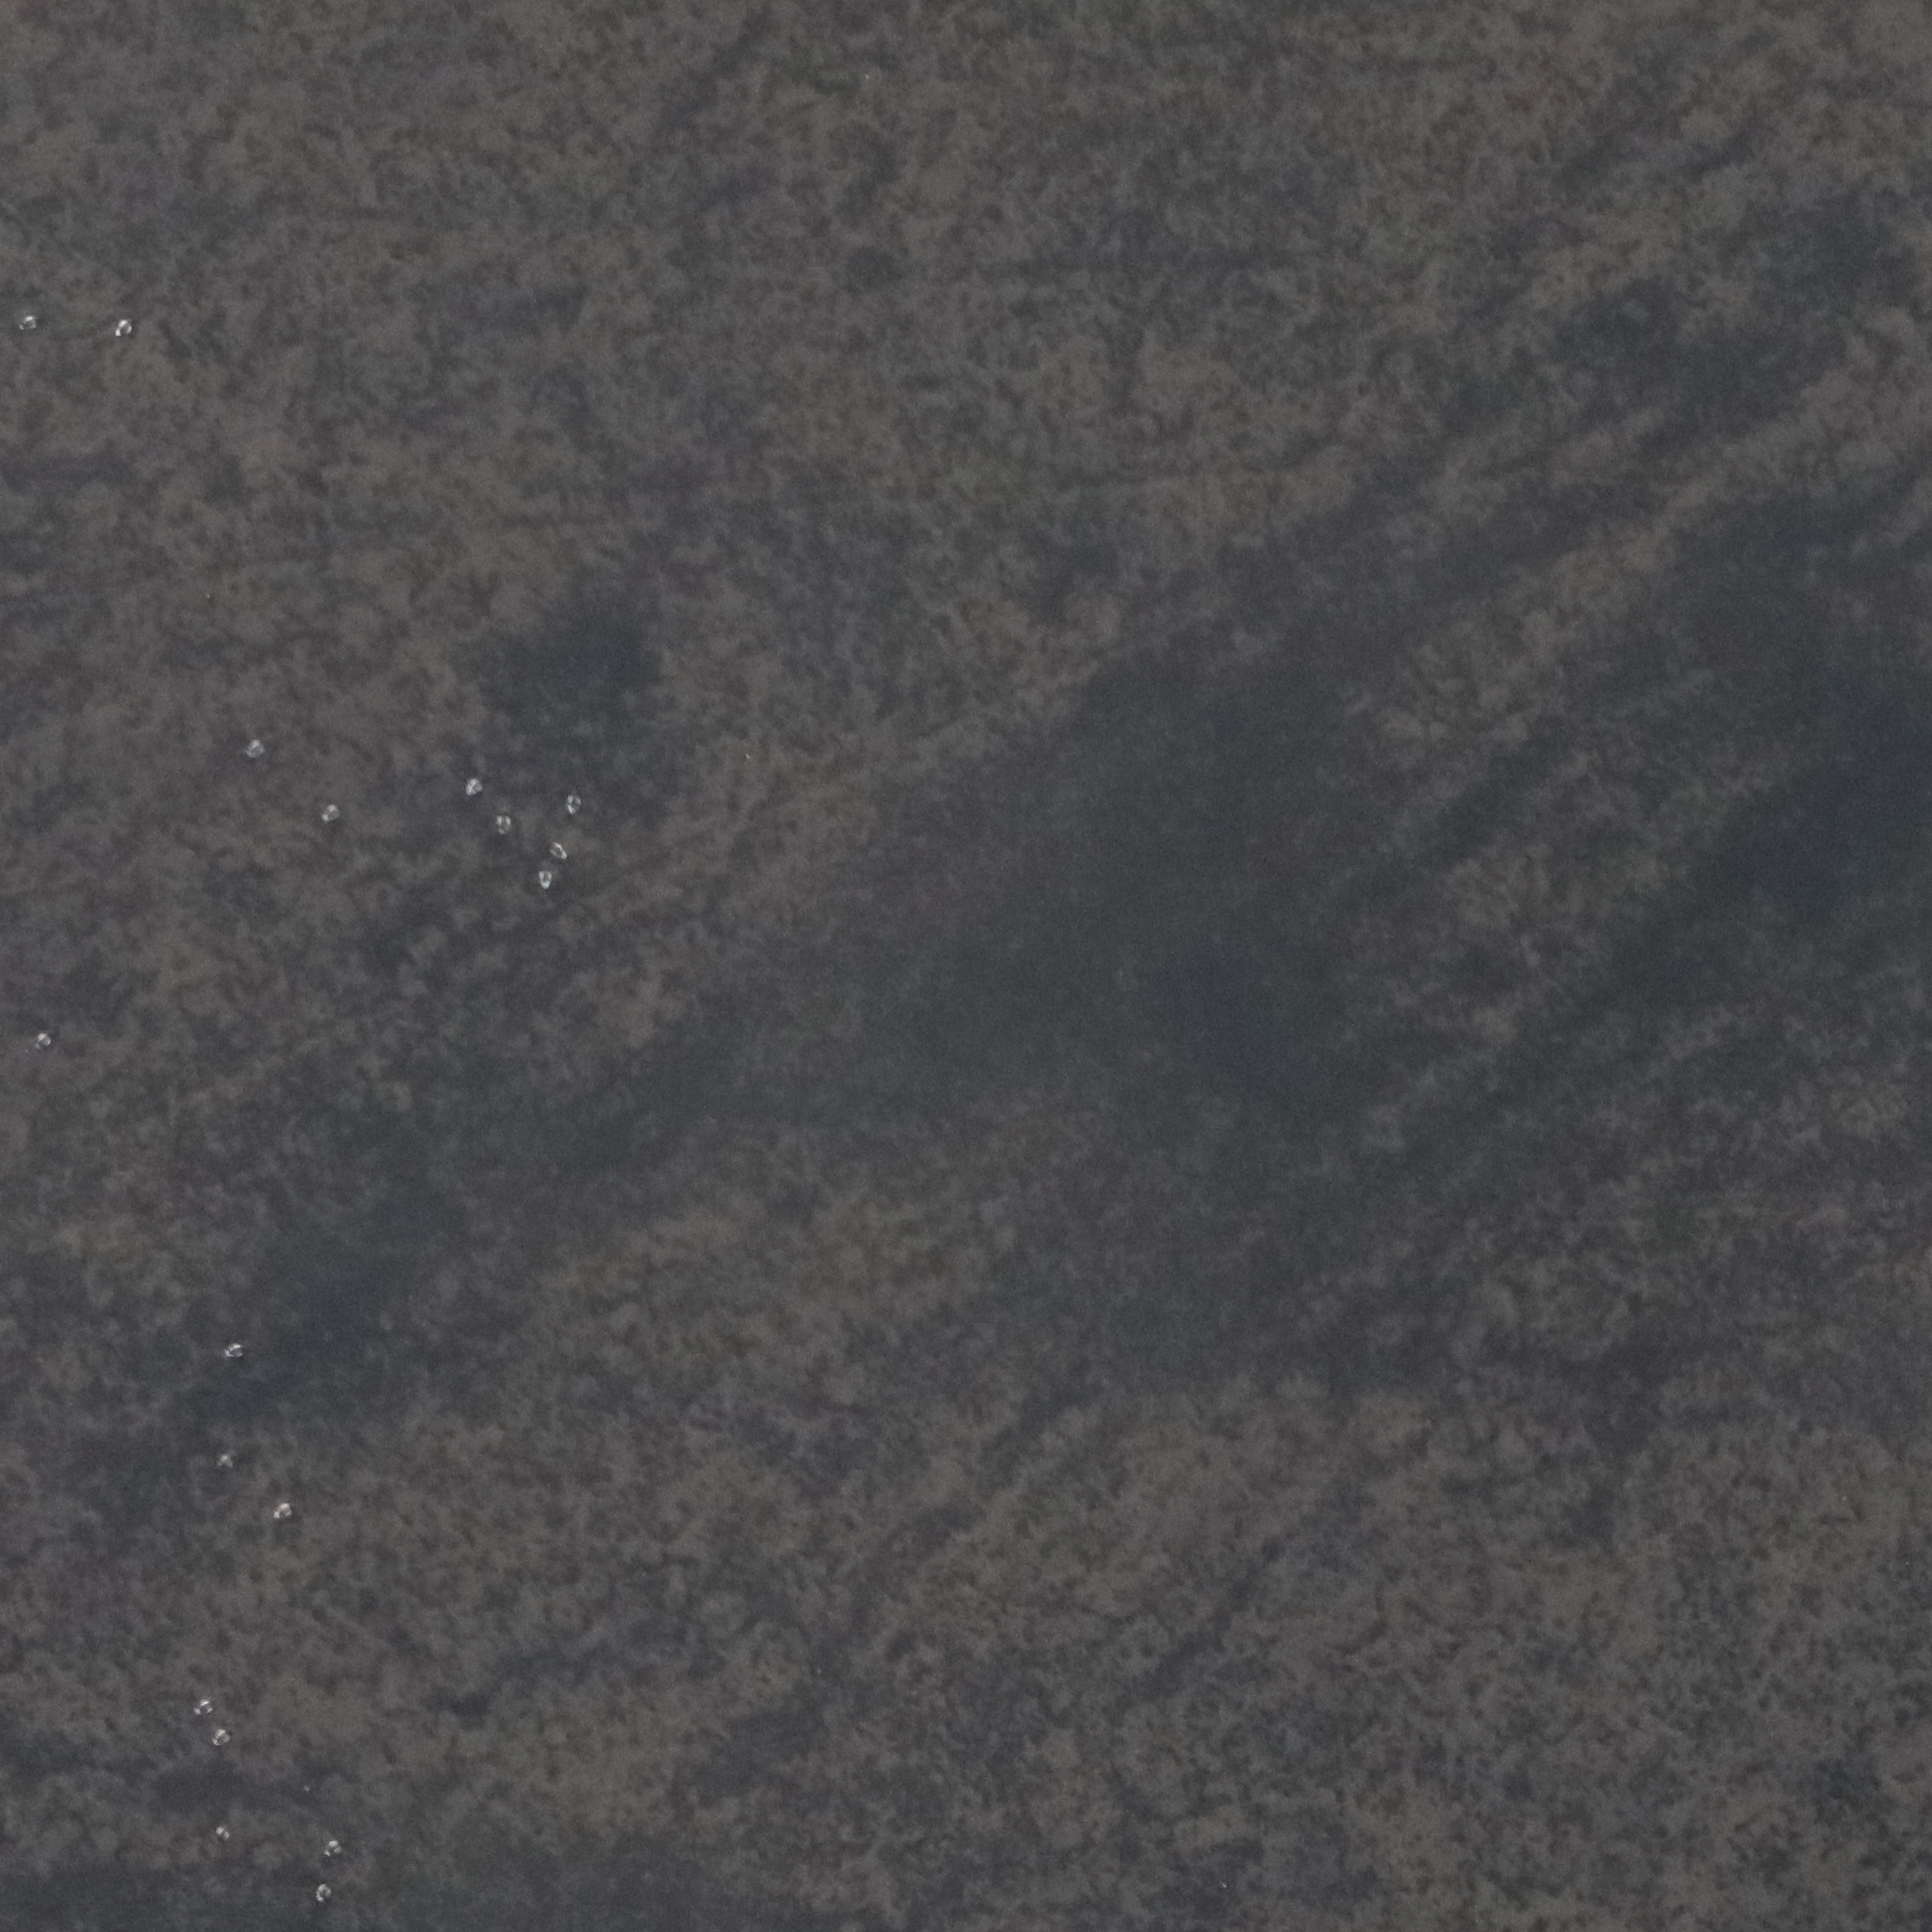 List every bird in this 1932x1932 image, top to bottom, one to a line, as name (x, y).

brant (32, 319)
brant (126, 324)
brant (257, 745)
brant (477, 784)
brant (330, 810)
brant (578, 811)
brant (505, 830)
brant (564, 854)
brant (540, 874)
brant (42, 1049)
brant (240, 1349)
brant (226, 1460)
brant (288, 1519)
brant (205, 1705)
brant (215, 1740)
brant (221, 1823)
brant (339, 1845)
brant (325, 1893)